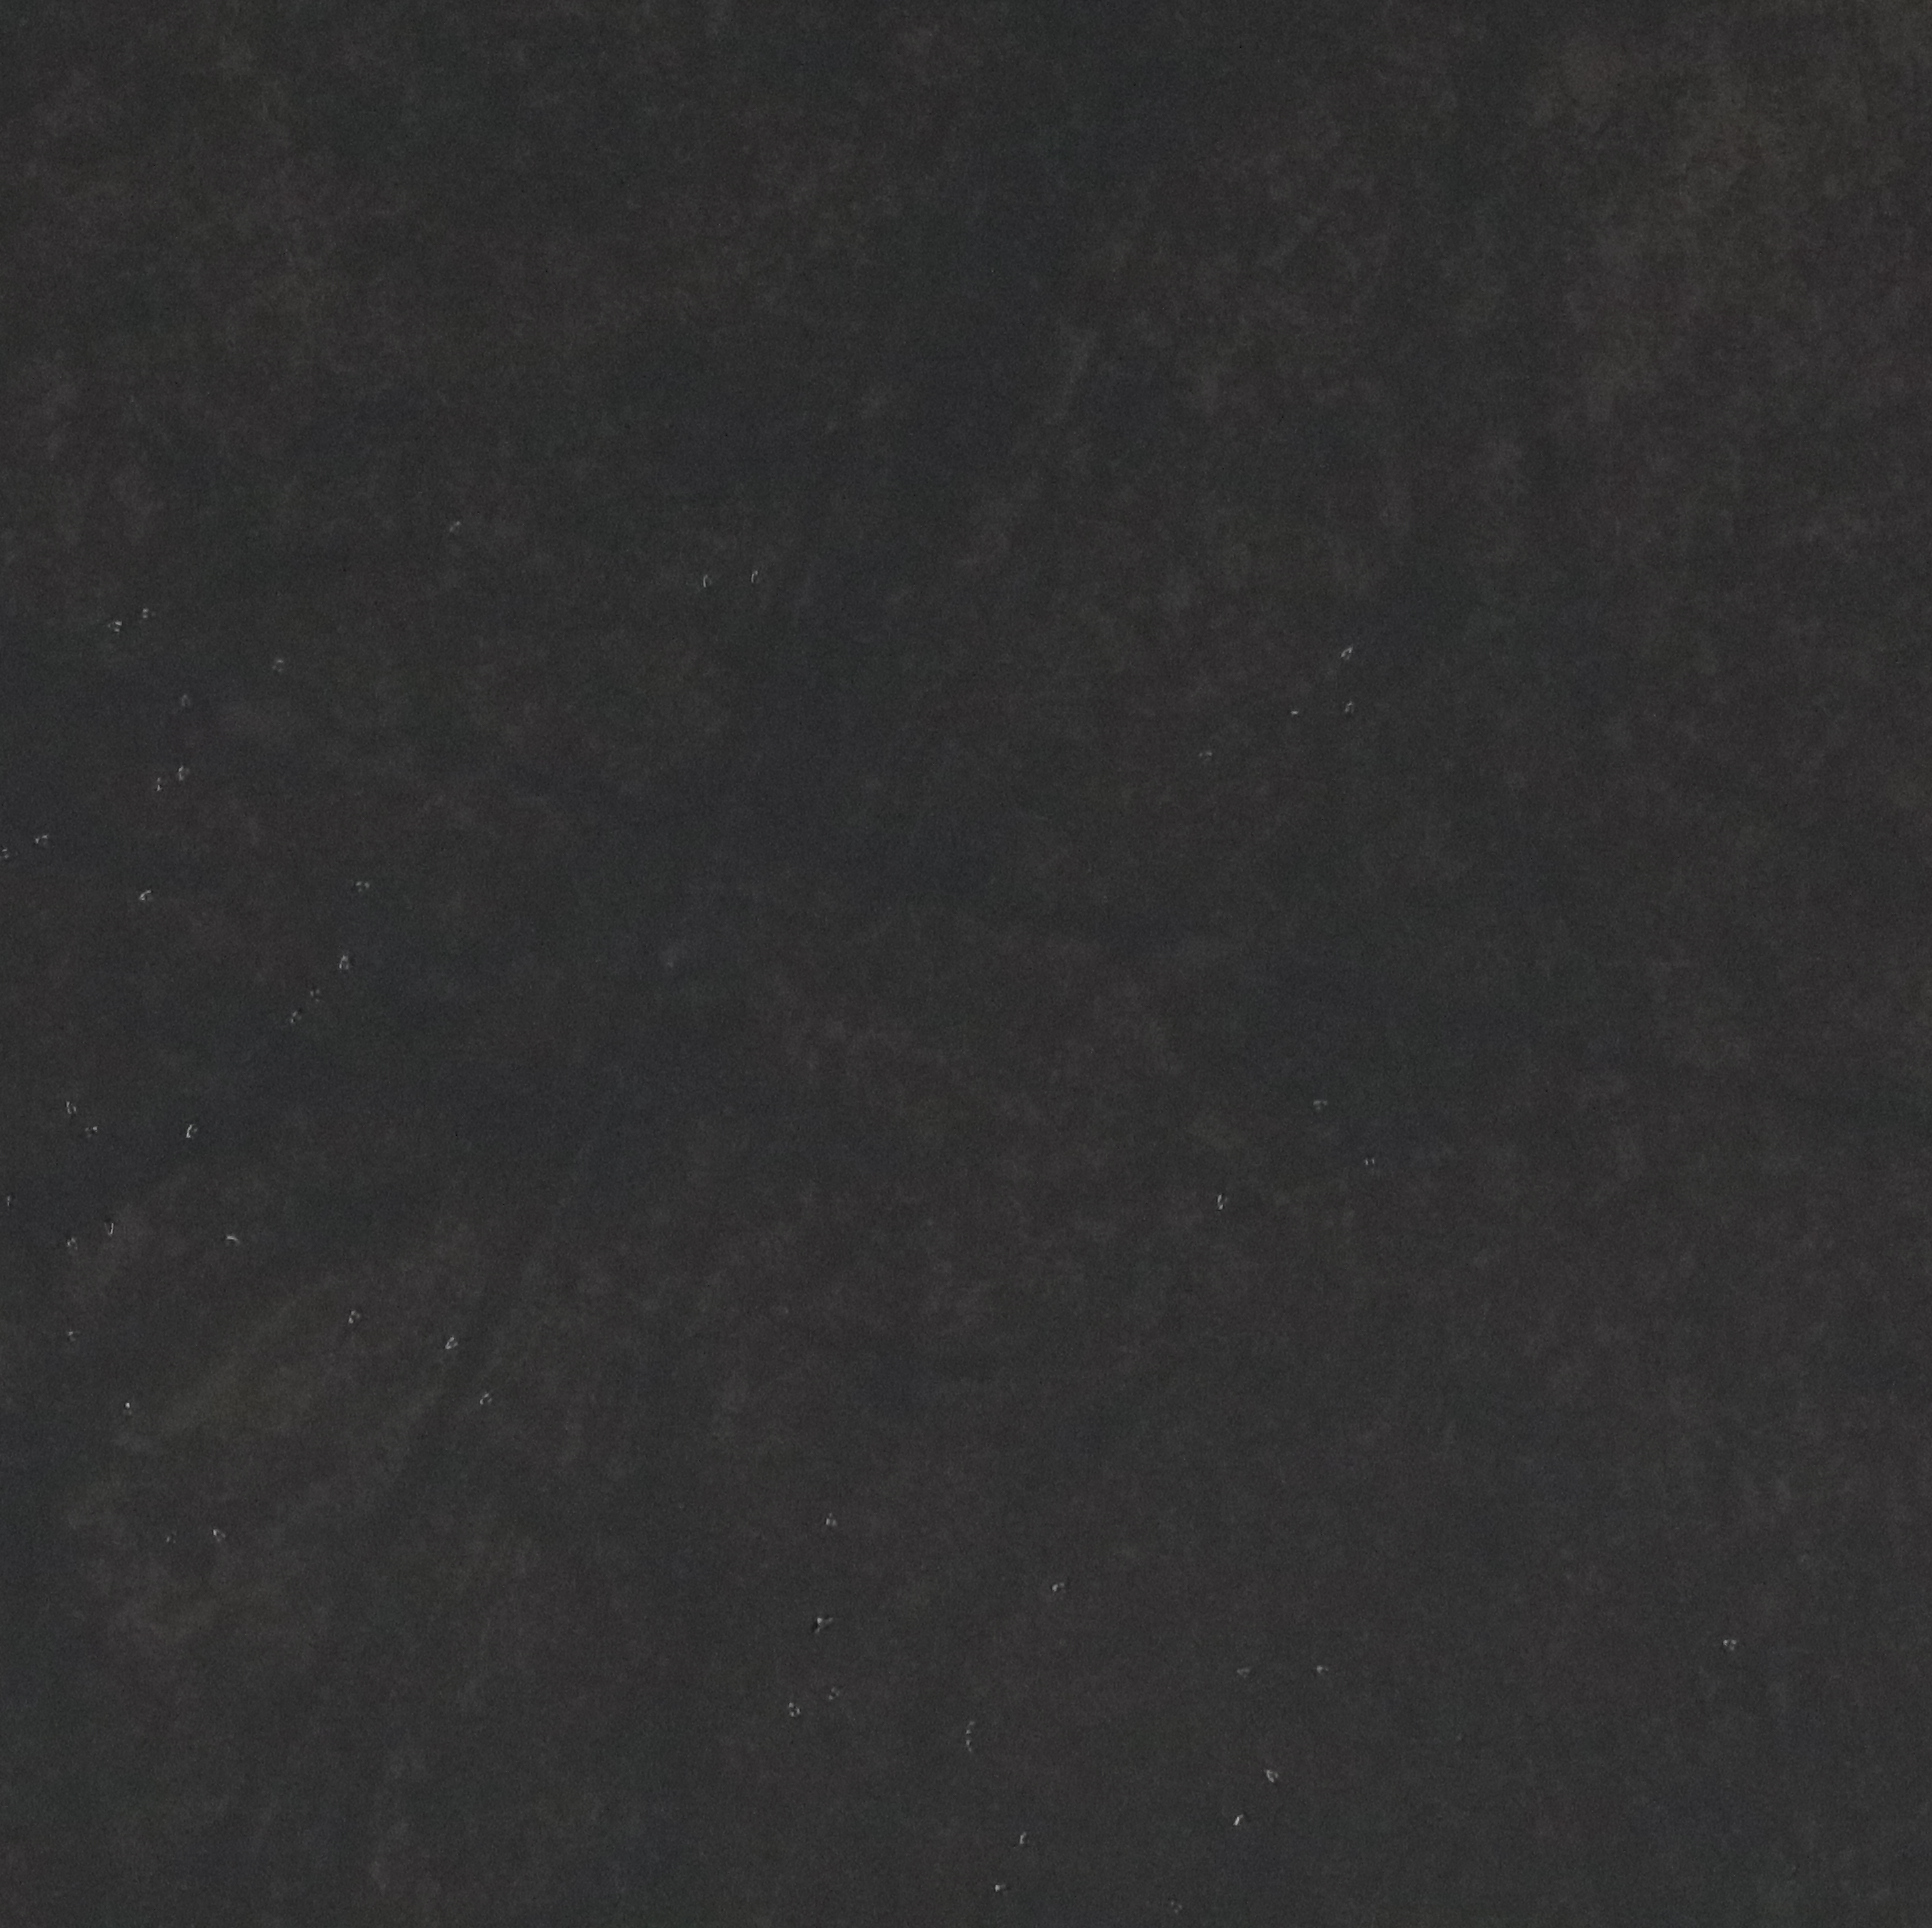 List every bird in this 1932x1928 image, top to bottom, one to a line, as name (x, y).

brant (455, 536)
brant (762, 577)
brant (711, 578)
brant (140, 609)
brant (107, 624)
brant (1350, 652)
brant (282, 665)
brant (185, 697)
brant (1351, 717)
brant (1206, 755)
brant (185, 775)
brant (157, 784)
brant (40, 841)
brant (359, 885)
brant (143, 894)
brant (350, 969)
brant (315, 997)
brant (302, 1014)
brant (1322, 1106)
brant (69, 1109)
brant (194, 1131)
brant (88, 1135)
brant (1370, 1164)
brant (12, 1200)
brant (1225, 1202)
brant (108, 1230)
brant (232, 1244)
brant (77, 1246)
brant (361, 1318)
brant (72, 1344)
brant (456, 1350)
brant (485, 1401)
brant (135, 1414)
brant (832, 1521)
brant (224, 1535)
brant (170, 1540)
brant (1065, 1590)
brant (826, 1619)
brant (1729, 1644)
brant (1241, 1670)
brant (1322, 1674)
brant (843, 1693)
brant (800, 1704)
brant (971, 1727)
brant (973, 1754)
brant (1279, 1772)
brant (1238, 1818)
brant (1024, 1841)
brant (1001, 1886)
brant (1174, 1907)